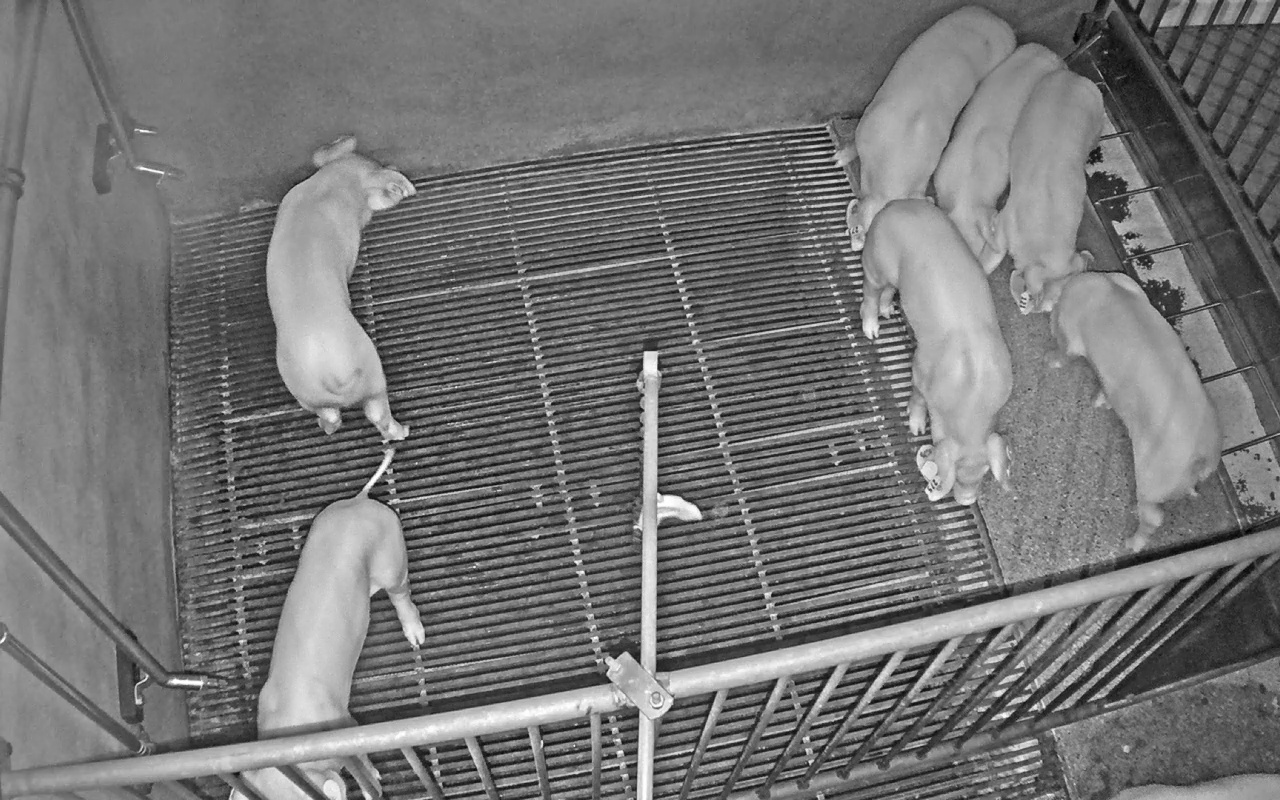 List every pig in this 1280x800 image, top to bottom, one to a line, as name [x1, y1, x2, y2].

pig [830, 4, 1019, 252]
pig [930, 44, 1072, 263]
pig [978, 69, 1103, 315]
pig [261, 133, 419, 445]
pig [861, 195, 1013, 508]
pig [1032, 269, 1222, 557]
pig [229, 448, 426, 799]